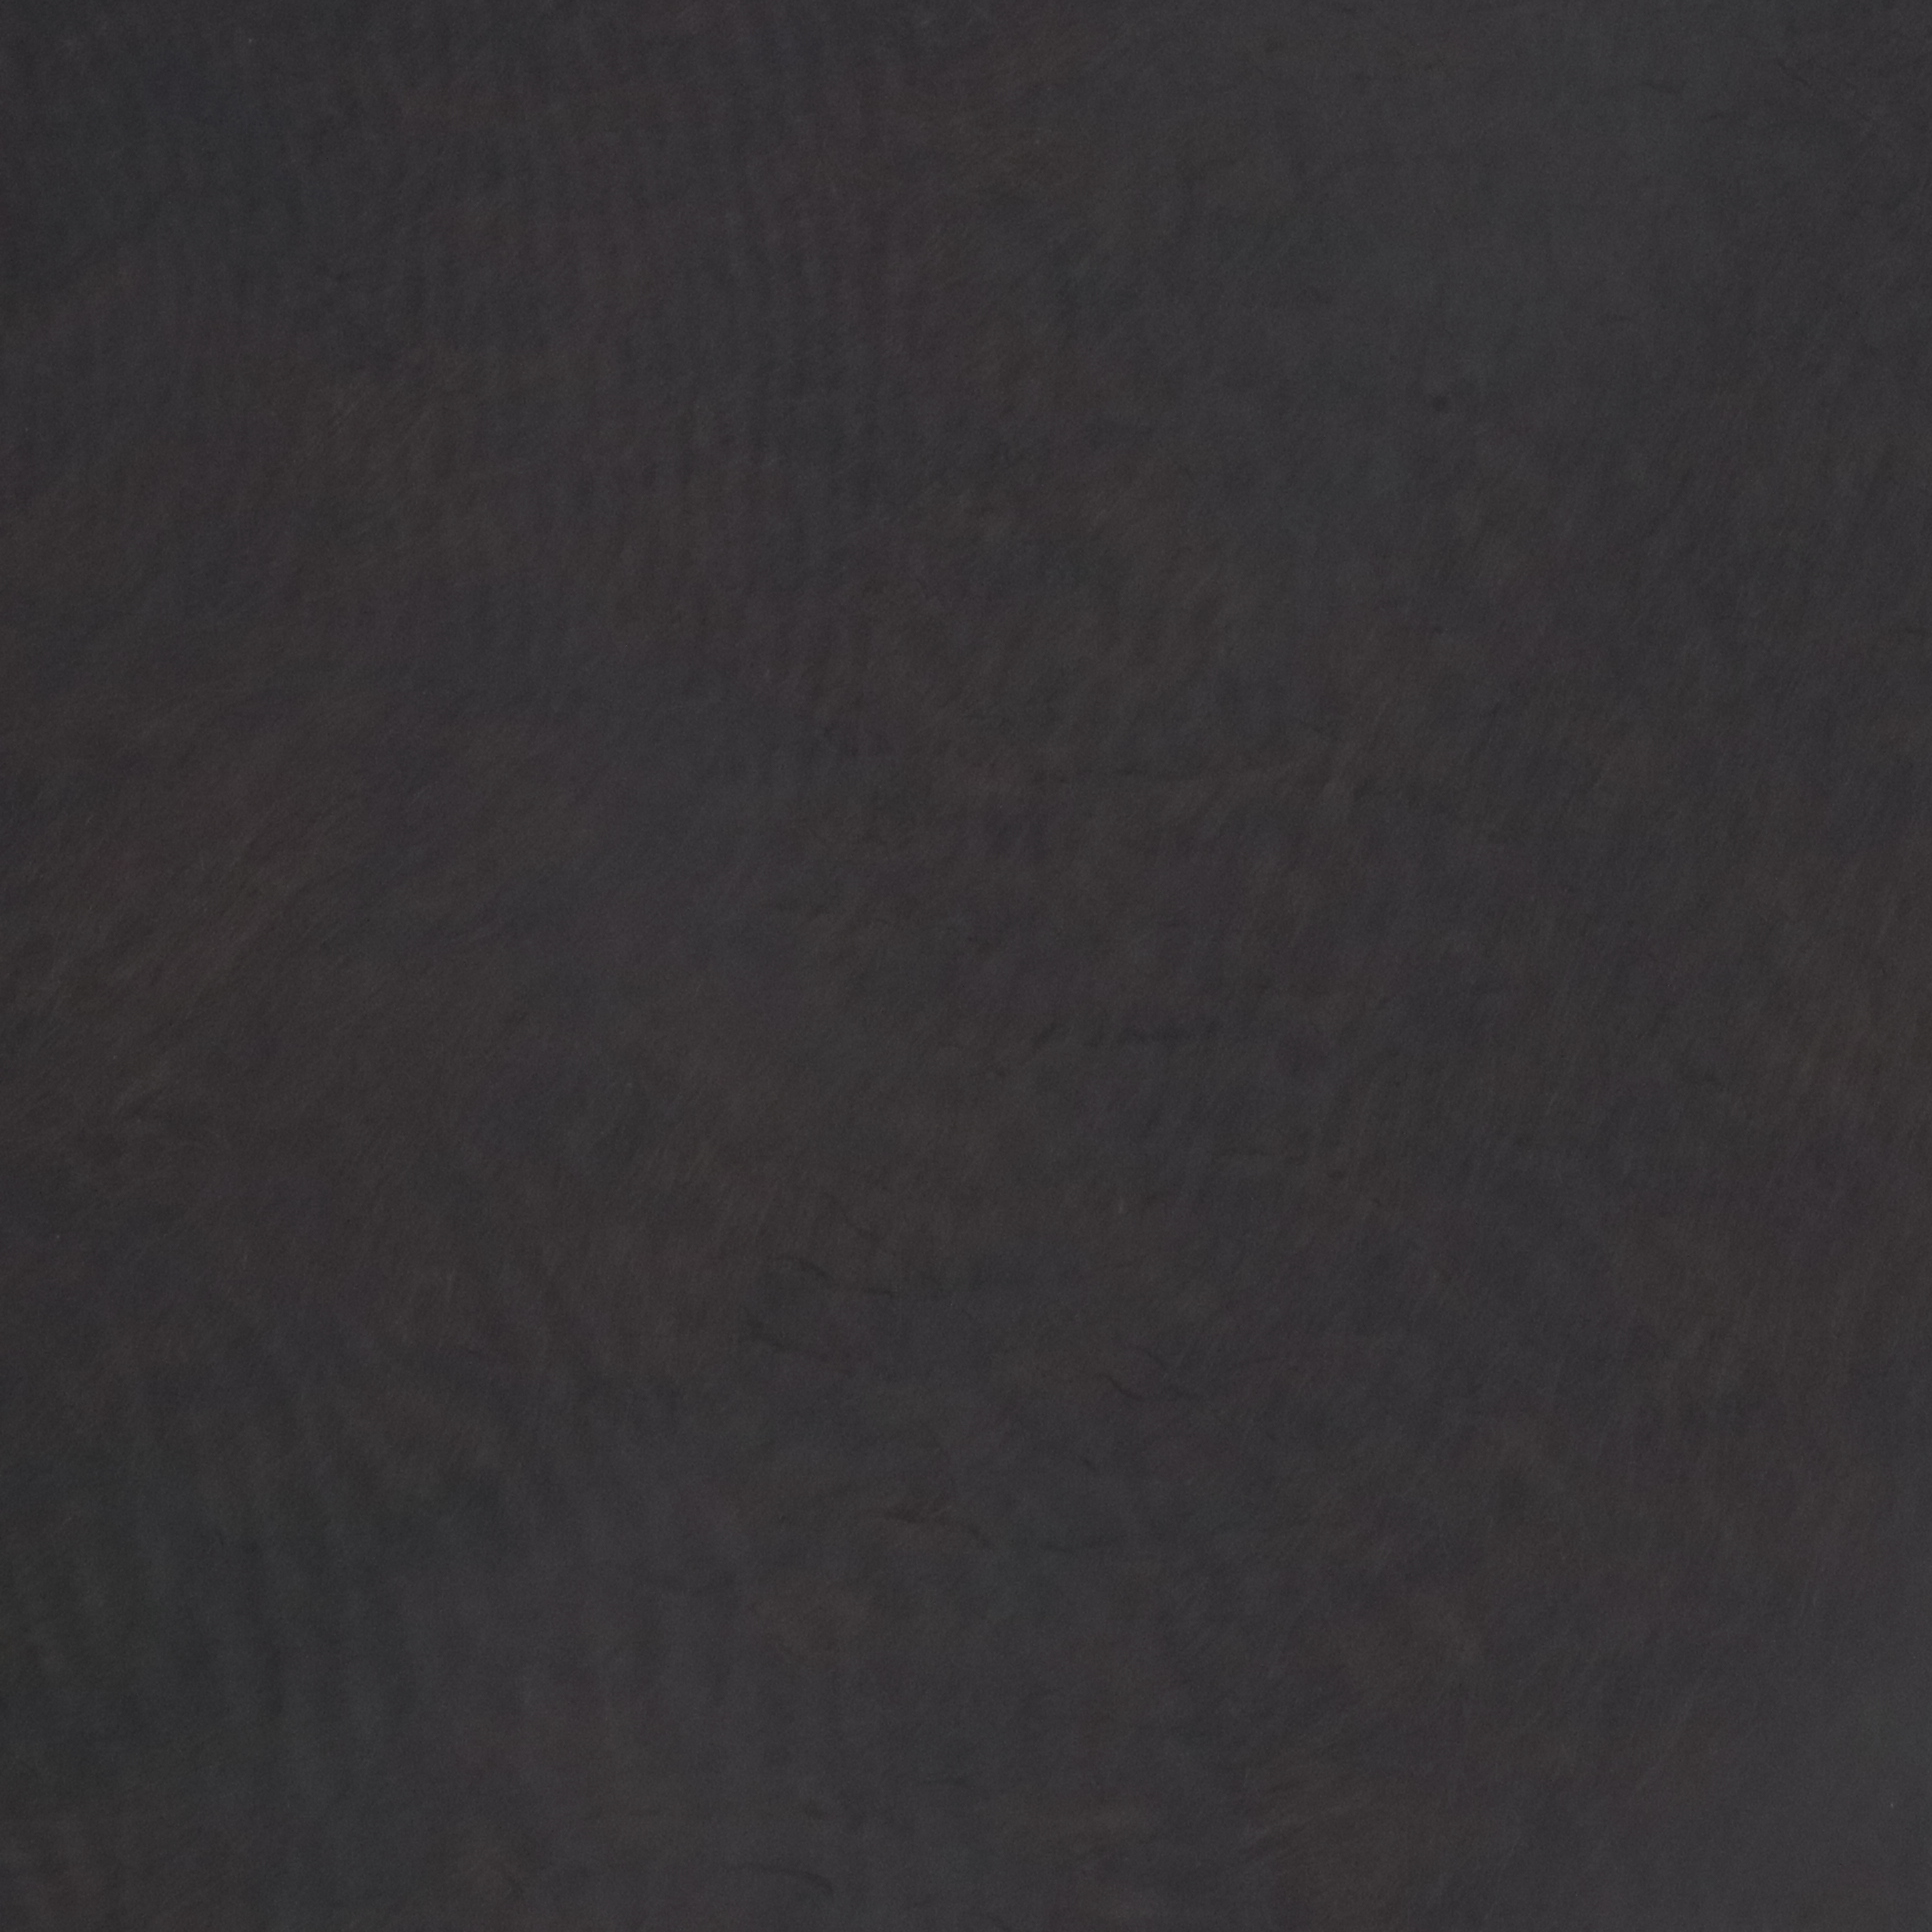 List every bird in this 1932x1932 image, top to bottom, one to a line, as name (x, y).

None